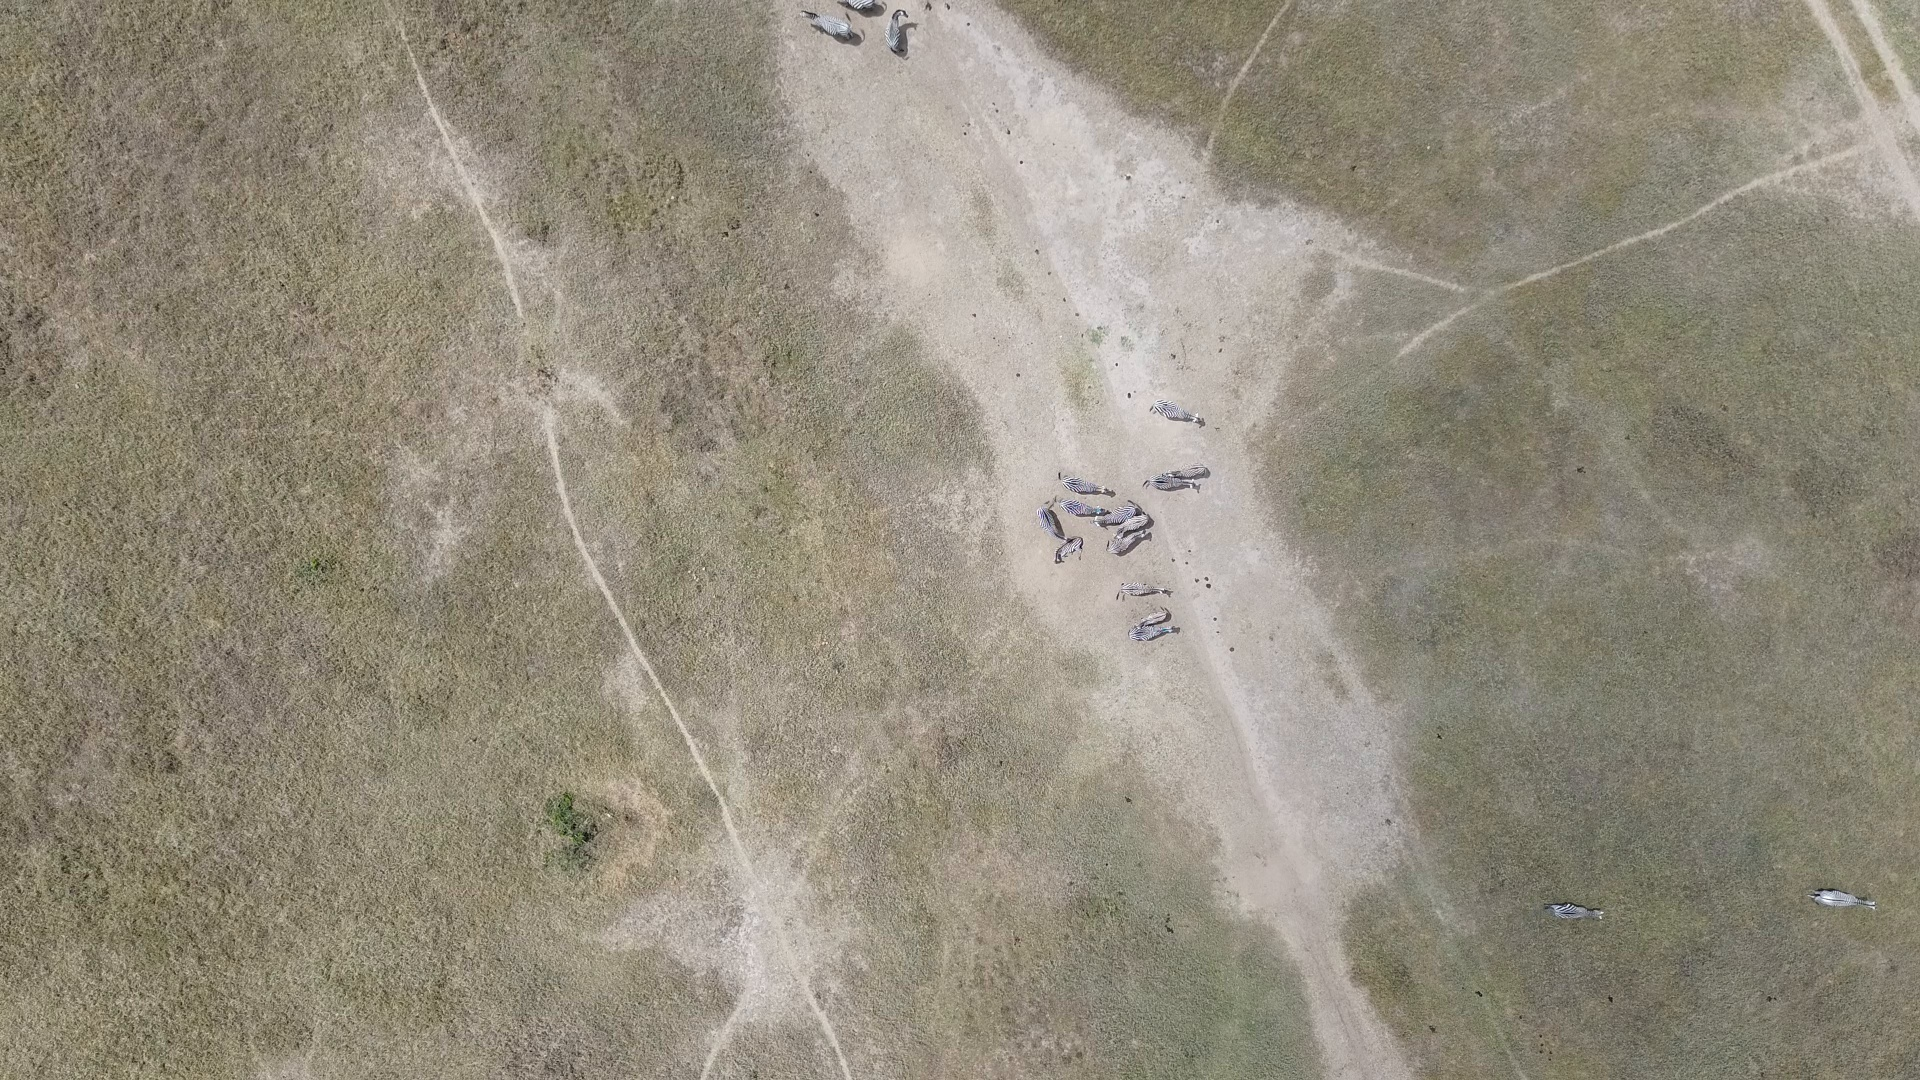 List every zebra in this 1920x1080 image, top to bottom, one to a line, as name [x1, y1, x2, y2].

zebra [839, 0, 881, 10]
zebra [884, 11, 906, 50]
zebra [804, 12, 855, 38]
zebra [1158, 401, 1197, 422]
zebra [1163, 466, 1210, 477]
zebra [1145, 476, 1198, 492]
zebra [1063, 477, 1110, 493]
zebra [1060, 502, 1105, 517]
zebra [1088, 503, 1138, 528]
zebra [1038, 509, 1061, 538]
zebra [1112, 514, 1148, 541]
zebra [1109, 532, 1150, 555]
zebra [1056, 538, 1083, 562]
zebra [1123, 582, 1157, 594]
zebra [1132, 608, 1168, 629]
zebra [1127, 624, 1178, 641]
zebra [1812, 890, 1874, 909]
zebra [1547, 903, 1600, 919]